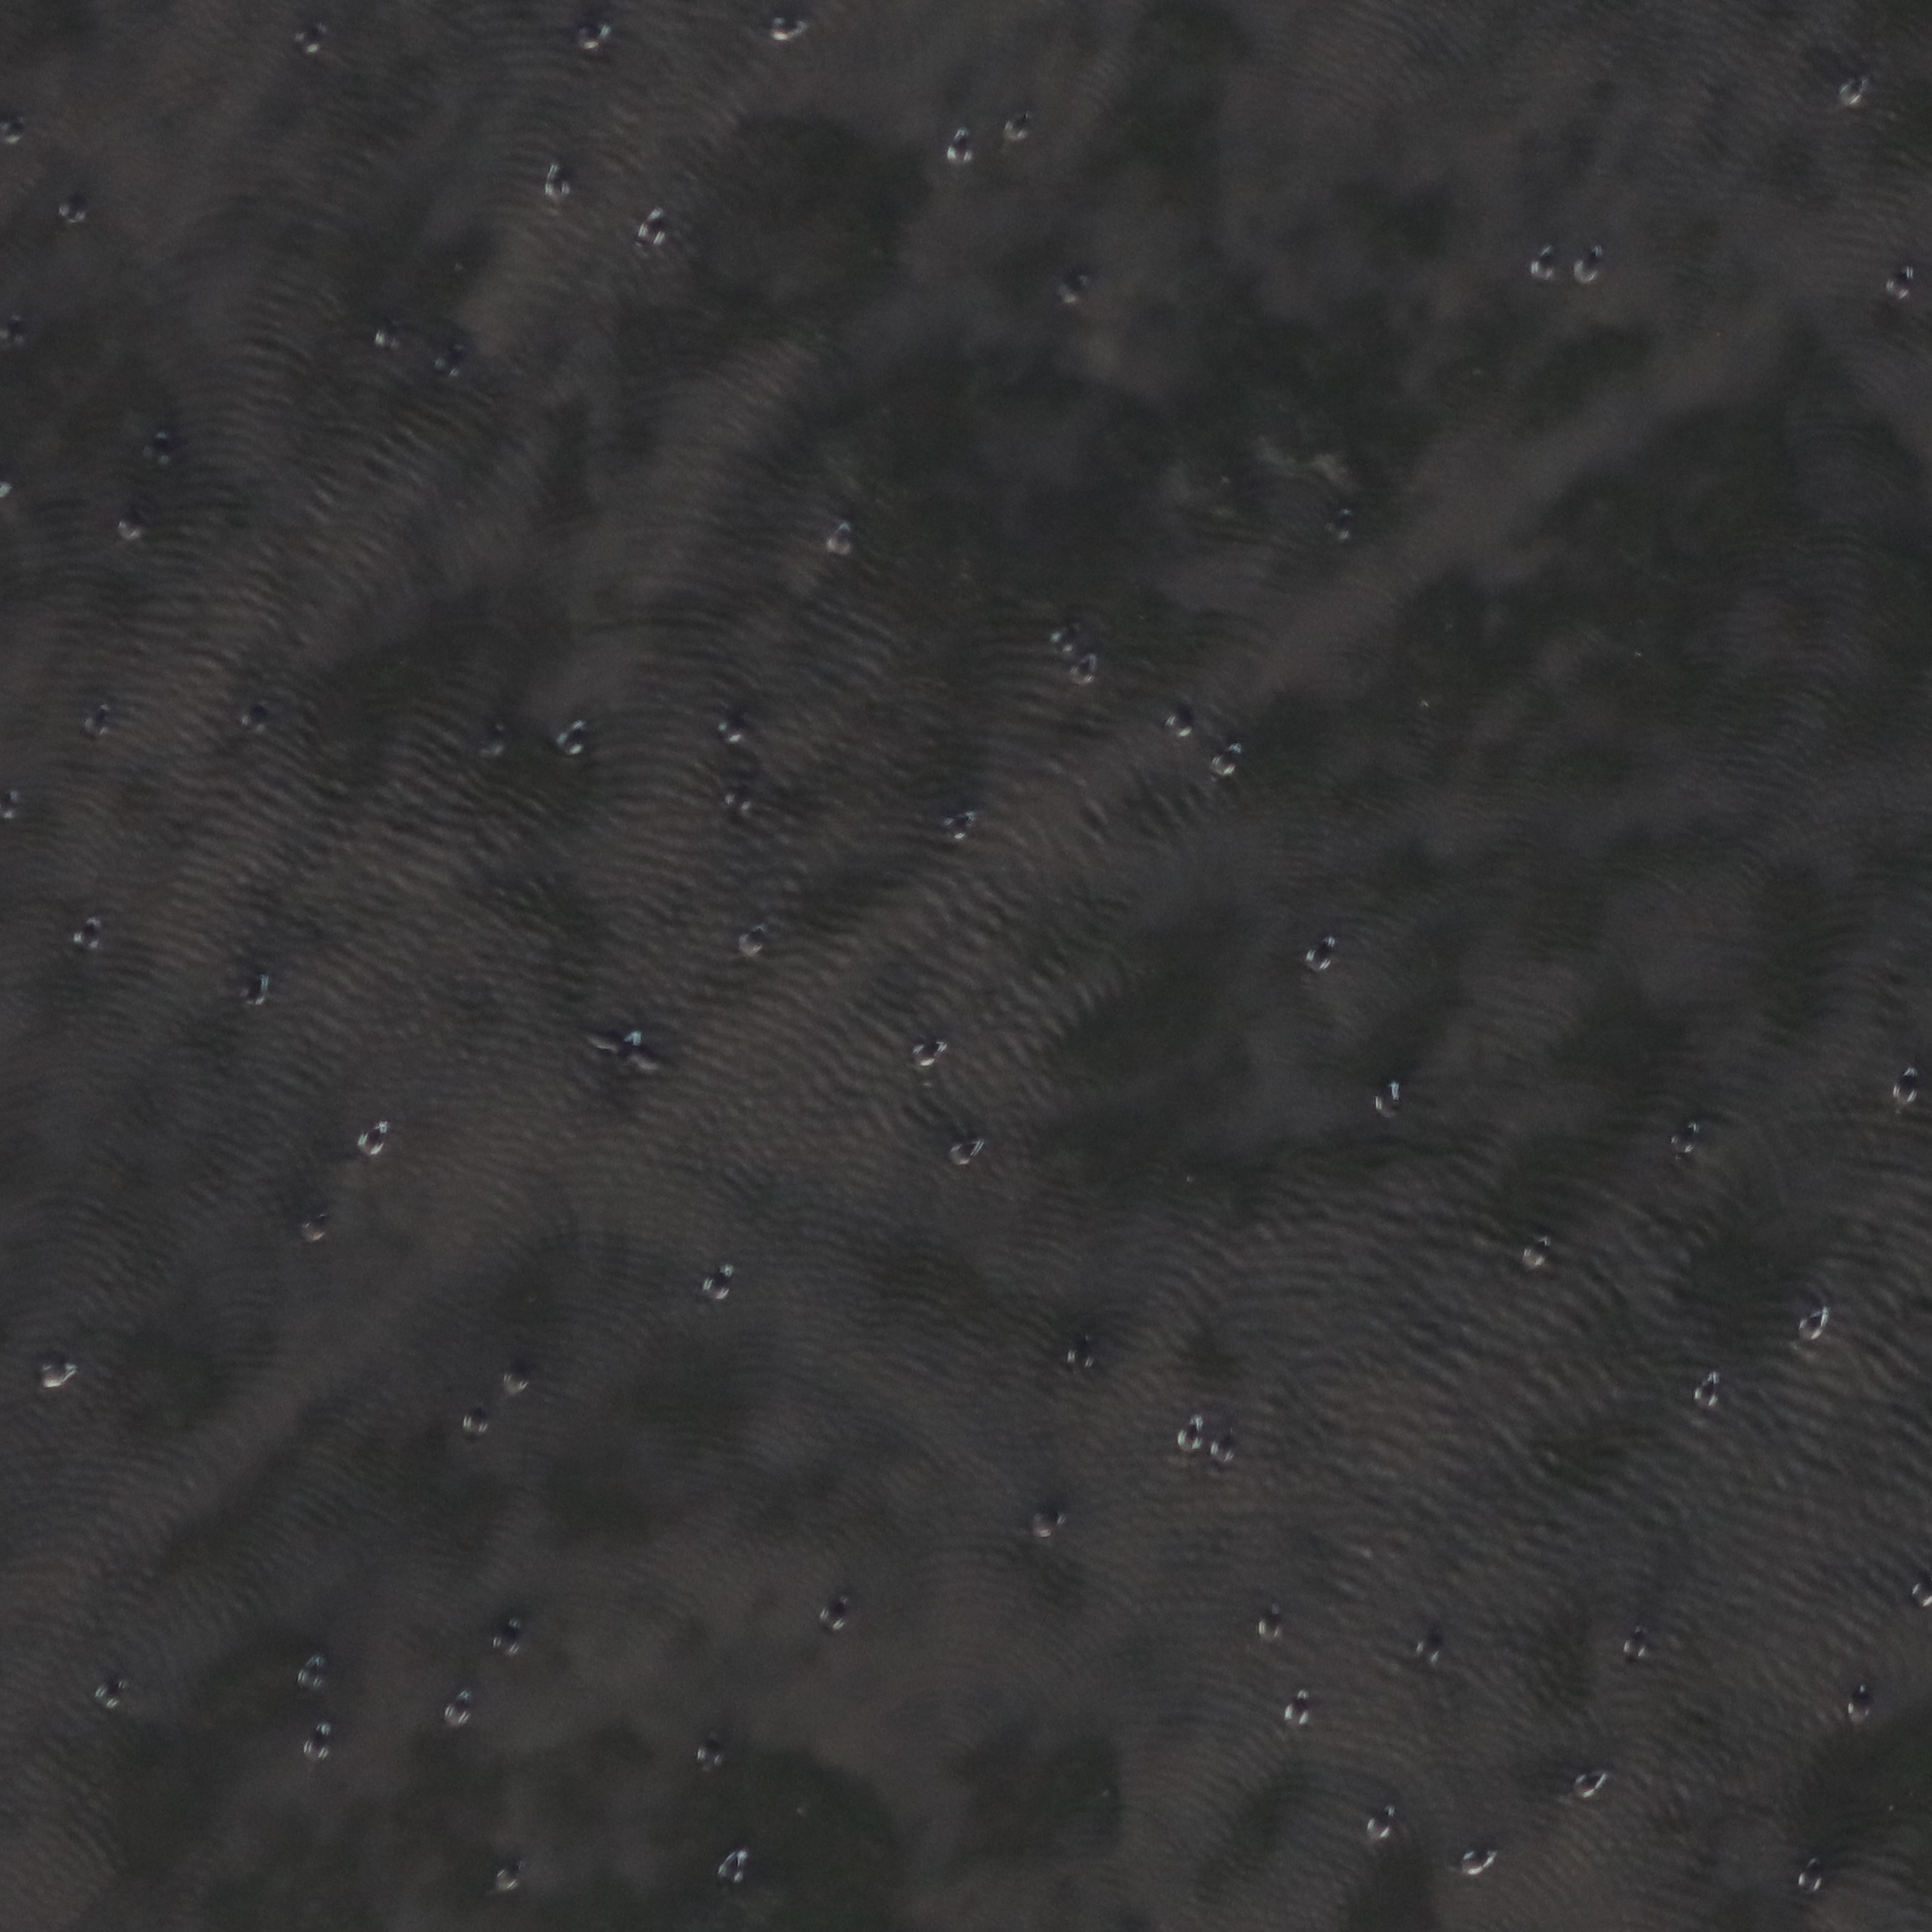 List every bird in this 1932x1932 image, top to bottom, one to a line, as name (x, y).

brant (795, 23)
brant (591, 37)
brant (313, 39)
brant (1851, 93)
brant (1021, 125)
brant (17, 131)
brant (961, 147)
brant (562, 187)
brant (73, 203)
brant (653, 233)
brant (1538, 262)
brant (1587, 268)
brant (1899, 273)
brant (1081, 296)
brant (13, 325)
brant (386, 338)
brant (450, 362)
brant (154, 453)
brant (1342, 522)
brant (122, 528)
brant (838, 544)
brant (1057, 627)
brant (1089, 666)
brant (260, 719)
brant (92, 721)
brant (1189, 727)
brant (742, 733)
brant (569, 737)
brant (1225, 764)
brant (742, 790)
brant (4, 812)
brant (964, 835)
brant (754, 928)
brant (89, 936)
brant (1322, 955)
brant (261, 991)
brant (624, 1039)
brant (926, 1053)
brant (1906, 1090)
brant (1388, 1100)
brant (1688, 1136)
brant (372, 1141)
brant (964, 1152)
brant (313, 1233)
brant (1535, 1255)
brant (719, 1285)
brant (1812, 1324)
brant (1080, 1358)
brant (56, 1375)
brant (508, 1380)
brant (1706, 1391)
brant (474, 1418)
brant (1188, 1435)
brant (1226, 1451)
brant (1043, 1523)
brant (1926, 1590)
brant (831, 1607)
brant (1271, 1632)
brant (511, 1638)
brant (1637, 1647)
brant (1431, 1651)
brant (308, 1682)
brant (109, 1690)
brant (456, 1710)
brant (1856, 1710)
brant (1297, 1711)
brant (323, 1753)
brant (716, 1756)
brant (1588, 1784)
brant (1378, 1827)
brant (1473, 1860)
brant (731, 1869)
brant (511, 1875)
brant (1810, 1877)